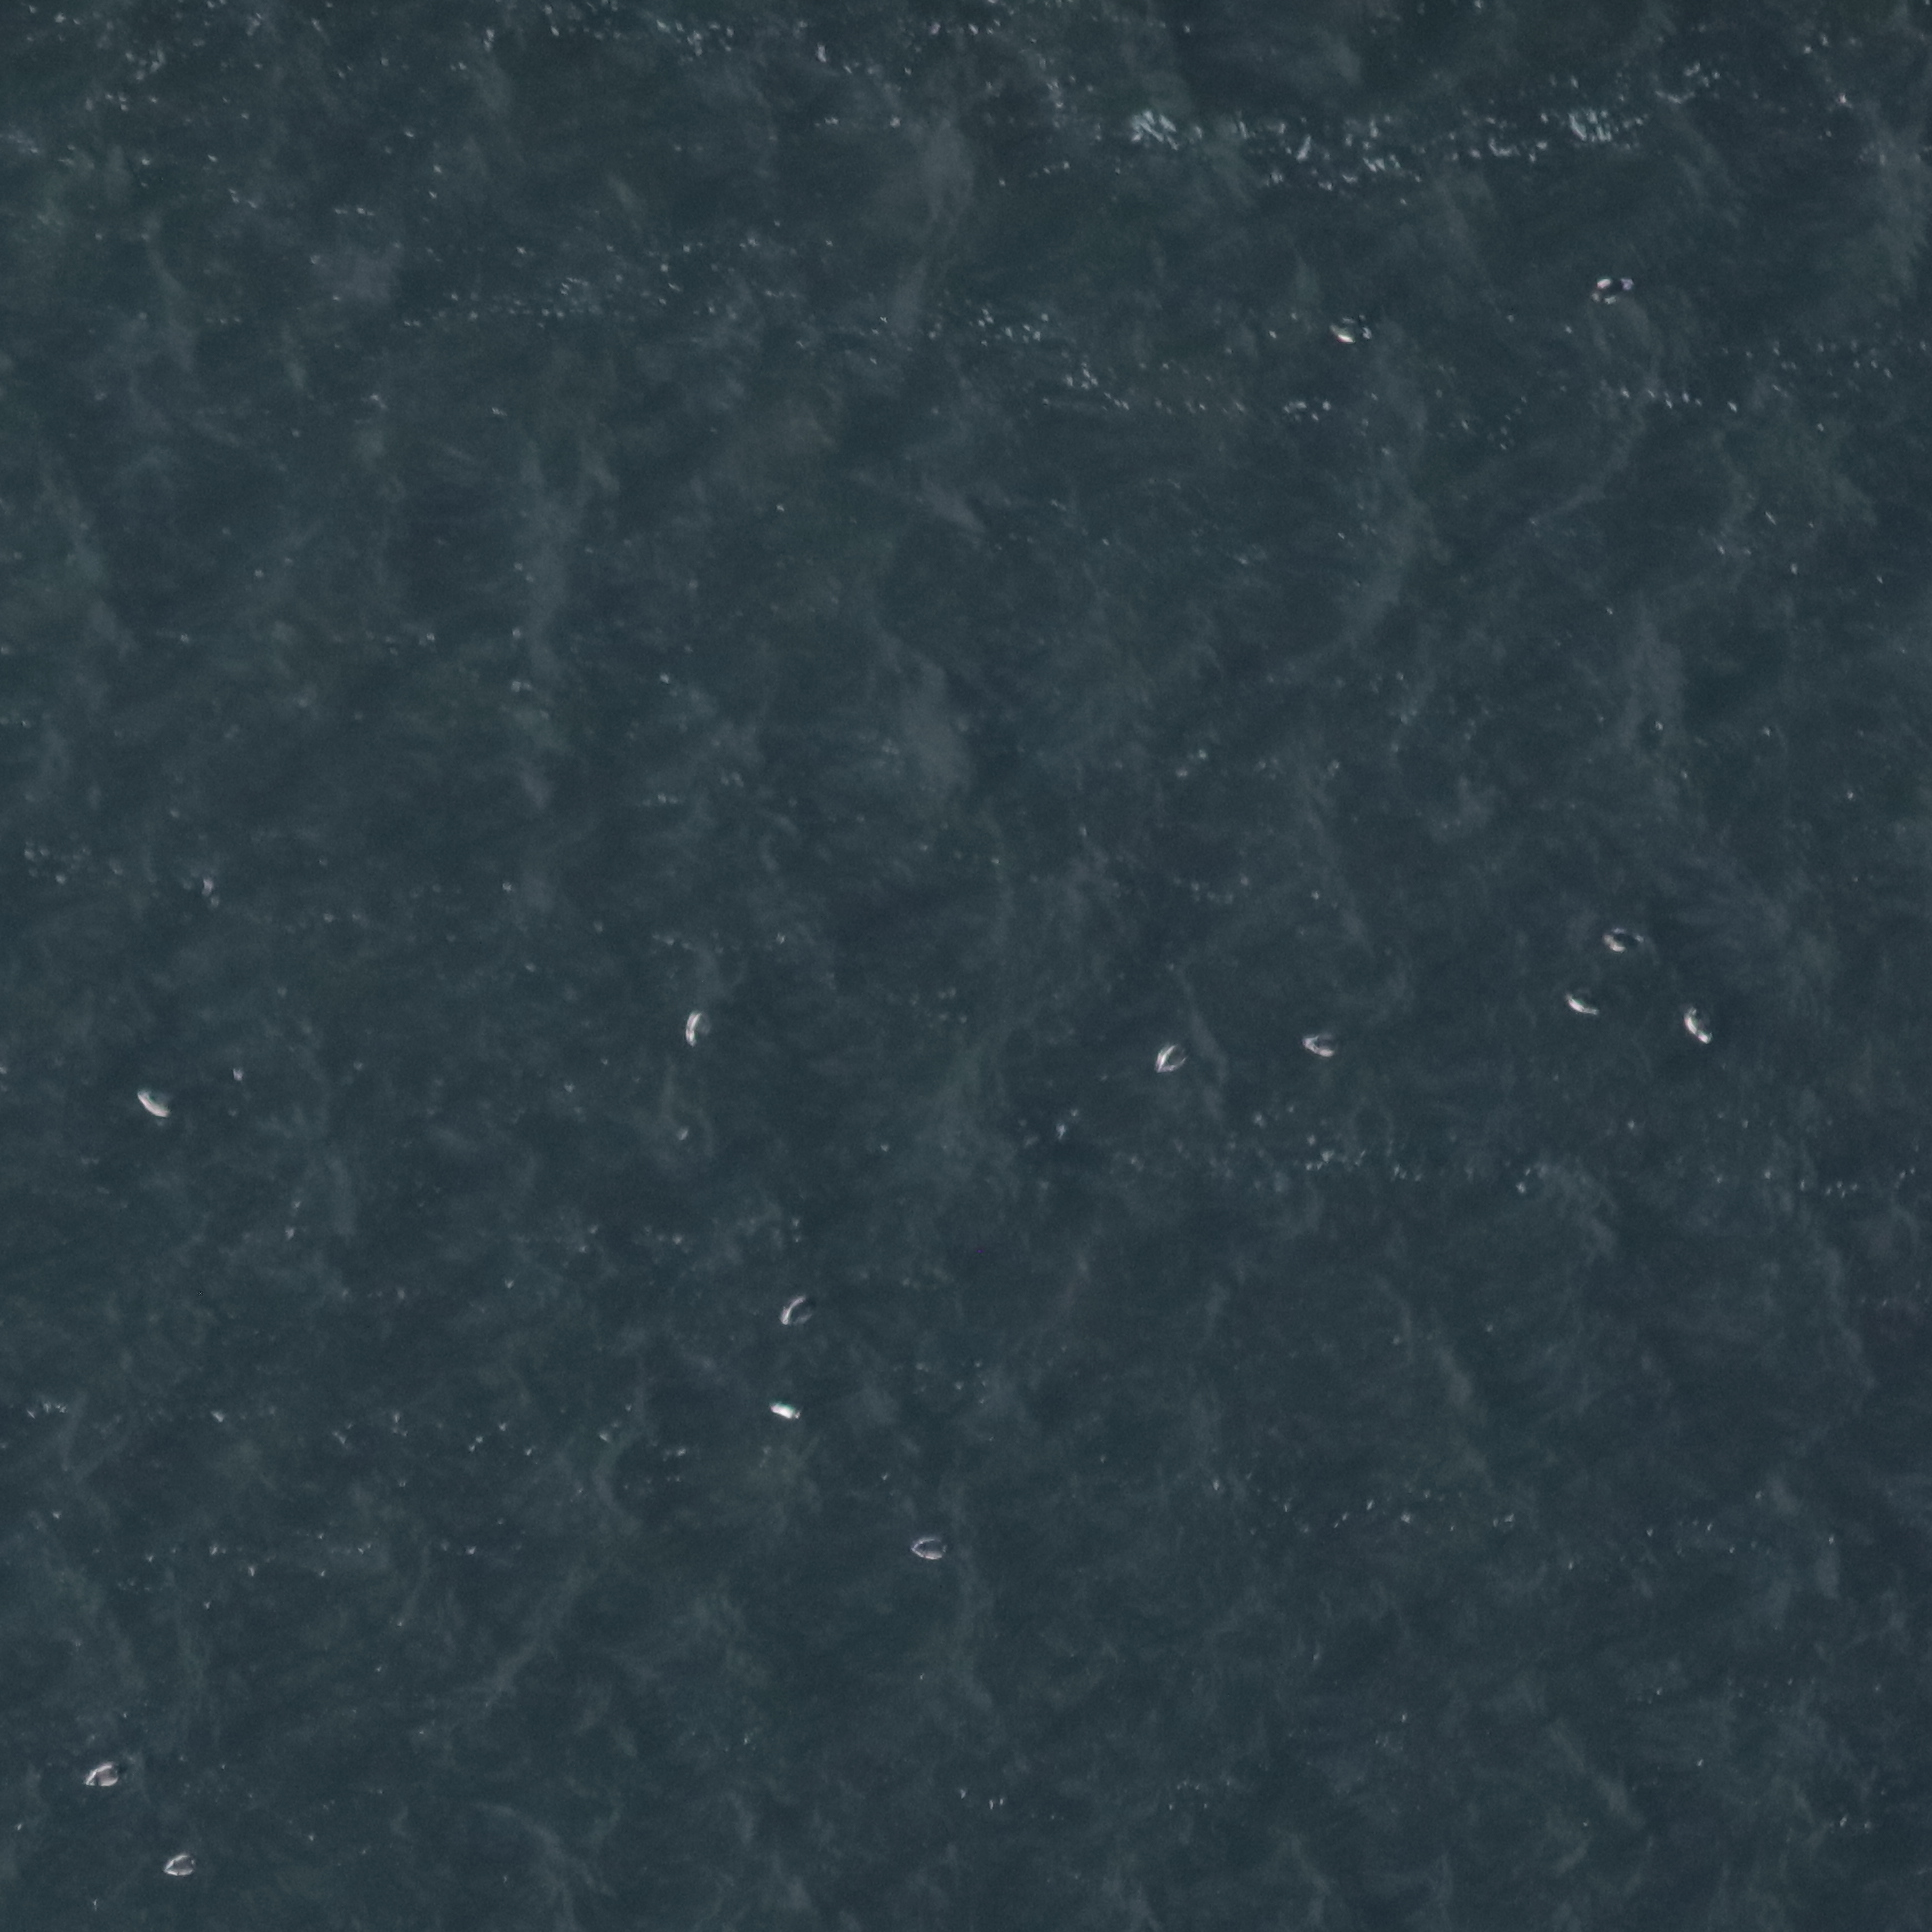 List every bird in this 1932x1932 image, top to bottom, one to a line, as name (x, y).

brant (1610, 290)
brant (1618, 943)
brant (1580, 1001)
brant (1700, 1022)
brant (697, 1025)
brant (1324, 1046)
brant (1174, 1063)
brant (157, 1104)
brant (799, 1310)
other bird (791, 1411)
brant (931, 1547)
brant (107, 1775)
brant (183, 1866)